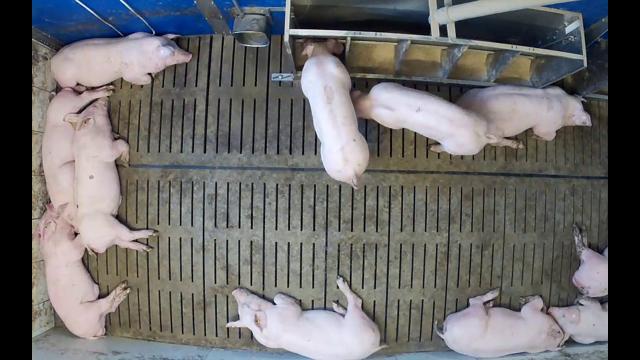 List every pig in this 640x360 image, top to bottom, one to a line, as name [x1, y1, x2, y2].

pig [49, 32, 194, 93]
pig [300, 37, 372, 192]
pig [350, 81, 498, 157]
pig [451, 83, 593, 151]
pig [41, 85, 116, 233]
pig [62, 96, 161, 254]
pig [37, 203, 133, 340]
pig [568, 222, 608, 297]
pig [224, 273, 390, 359]
pig [434, 286, 563, 358]
pig [547, 296, 608, 349]